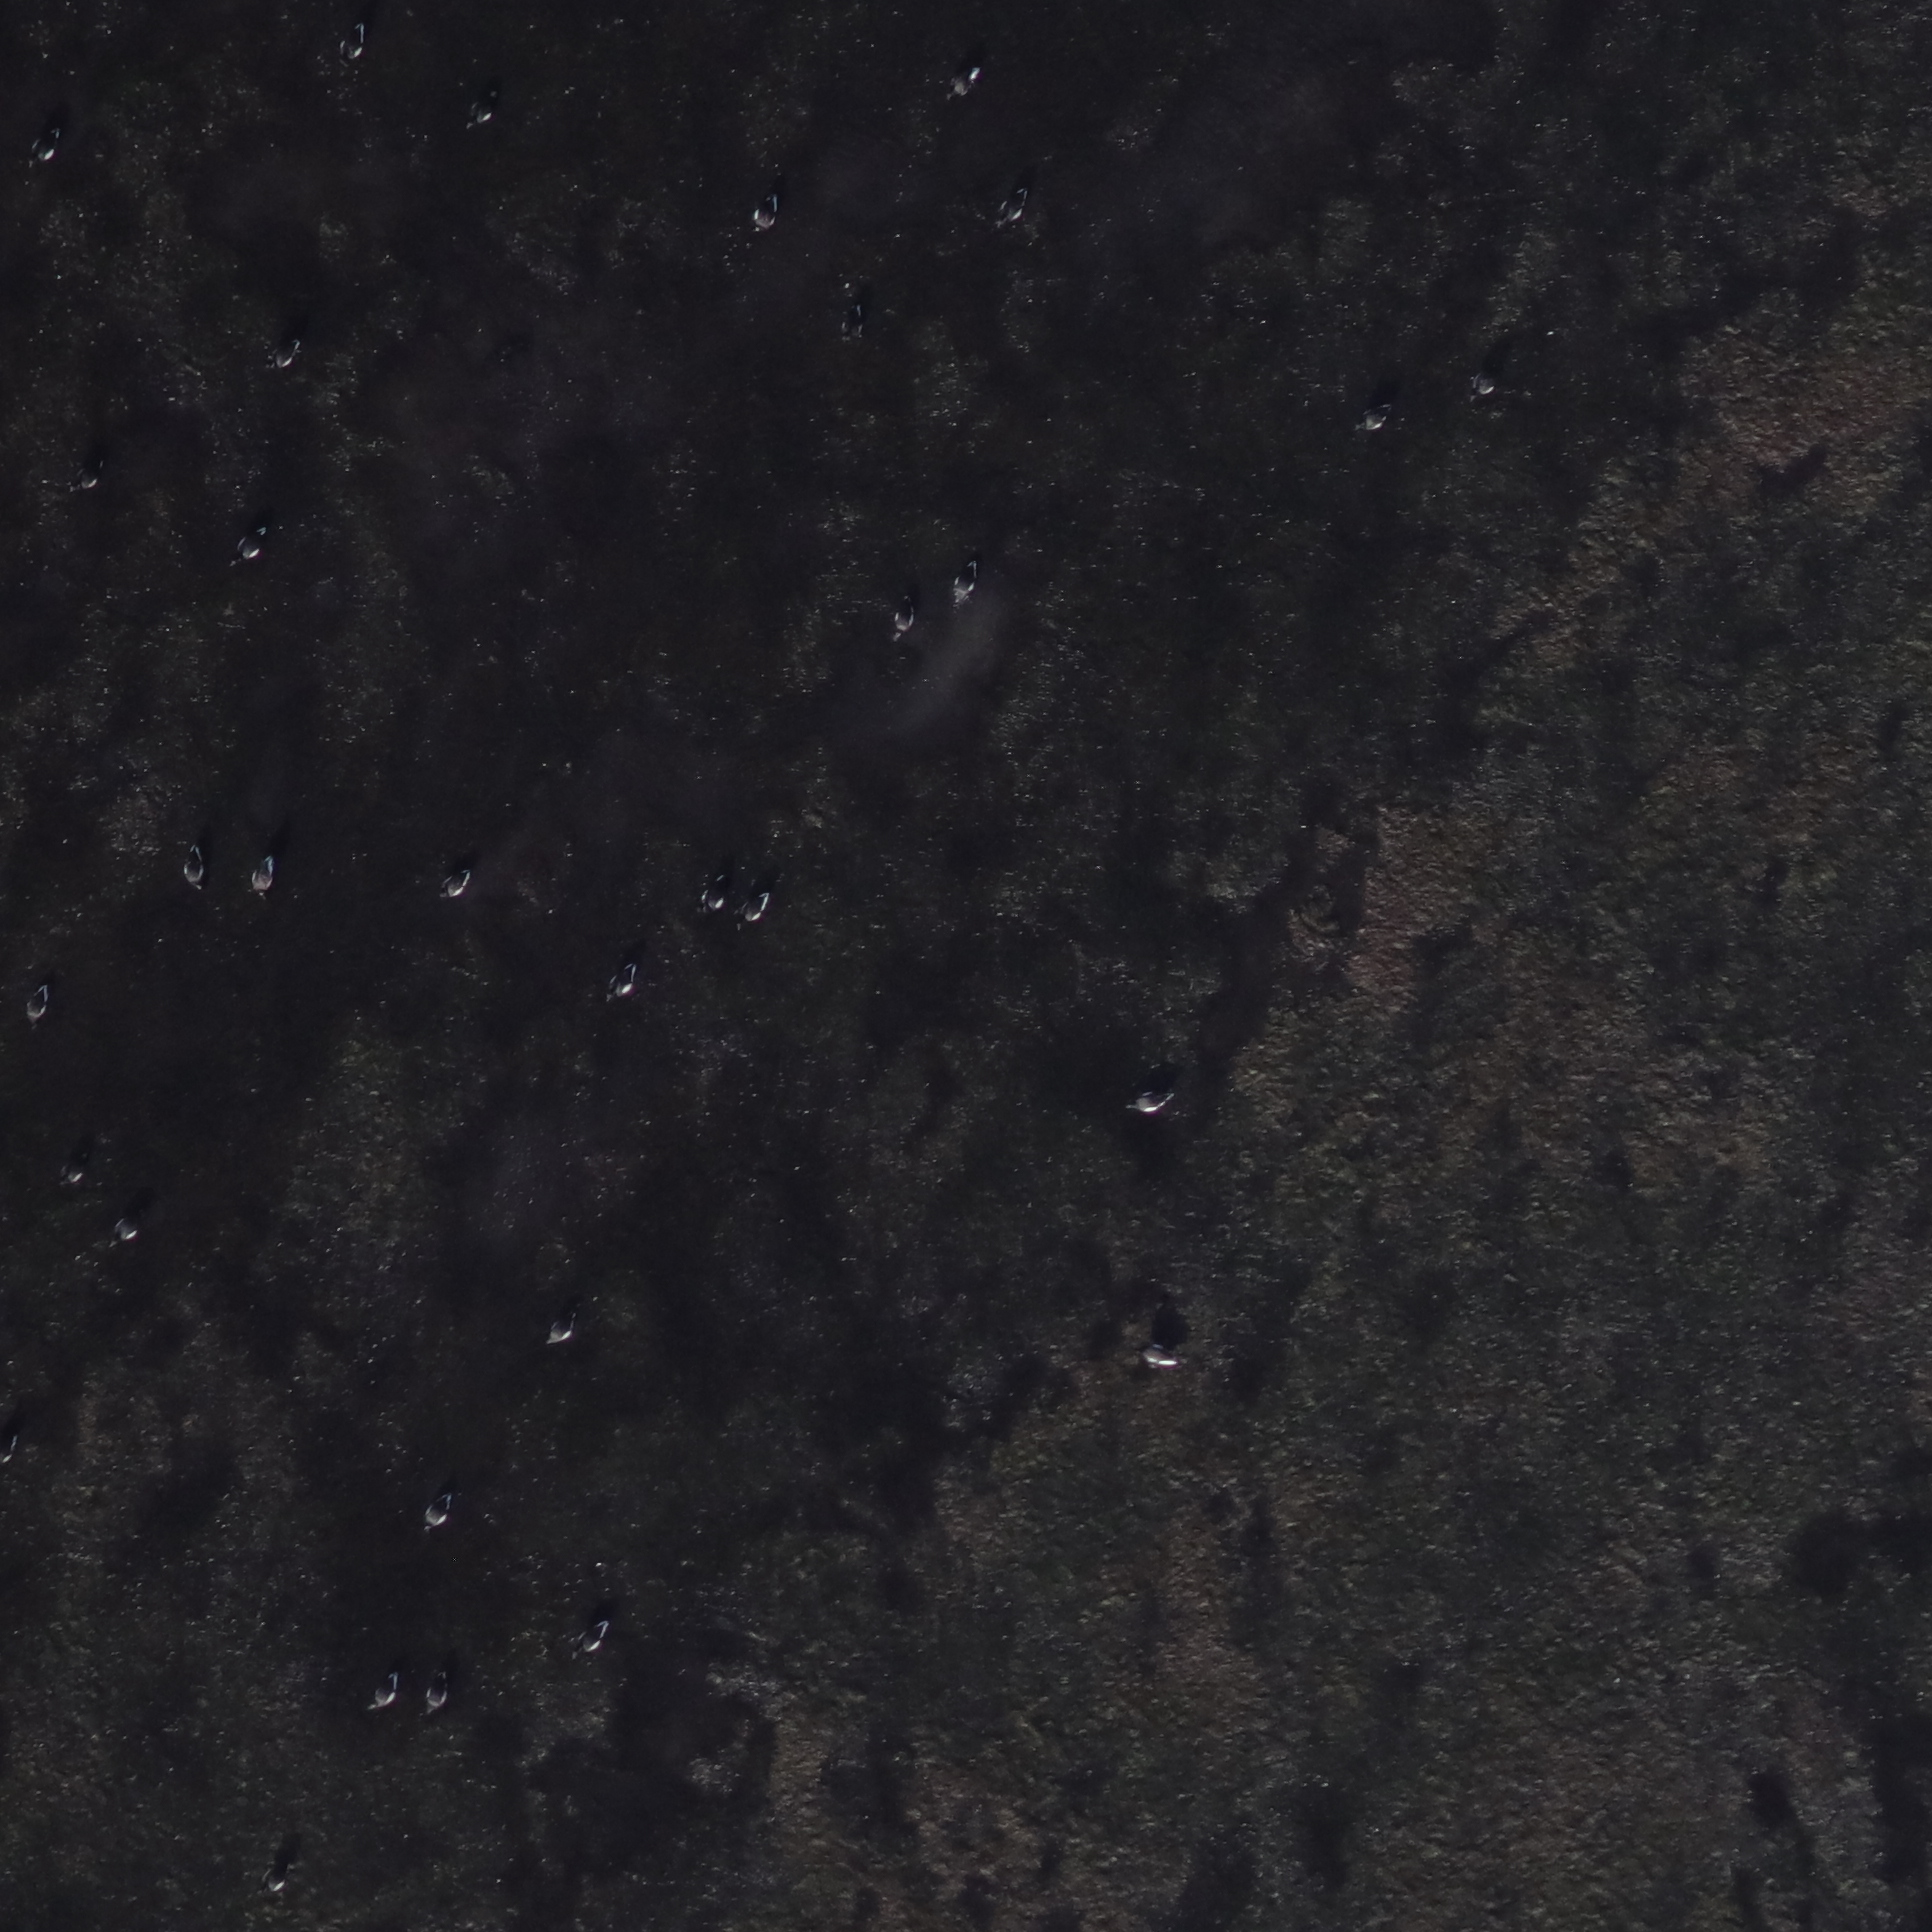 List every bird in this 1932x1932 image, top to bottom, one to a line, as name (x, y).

brant (355, 50)
brant (968, 85)
brant (488, 107)
brant (46, 145)
brant (1015, 205)
brant (767, 210)
brant (849, 320)
brant (279, 348)
brant (1487, 385)
brant (1376, 417)
brant (92, 477)
brant (257, 542)
brant (964, 581)
brant (907, 616)
brant (195, 870)
brant (459, 877)
brant (263, 879)
brant (711, 895)
brant (761, 907)
brant (616, 981)
brant (36, 1014)
brant (1149, 1096)
brant (76, 1172)
brant (122, 1229)
brant (561, 1335)
brant (1155, 1352)
brant (436, 1511)
brant (591, 1638)
brant (388, 1691)
brant (438, 1692)
brant (276, 1878)